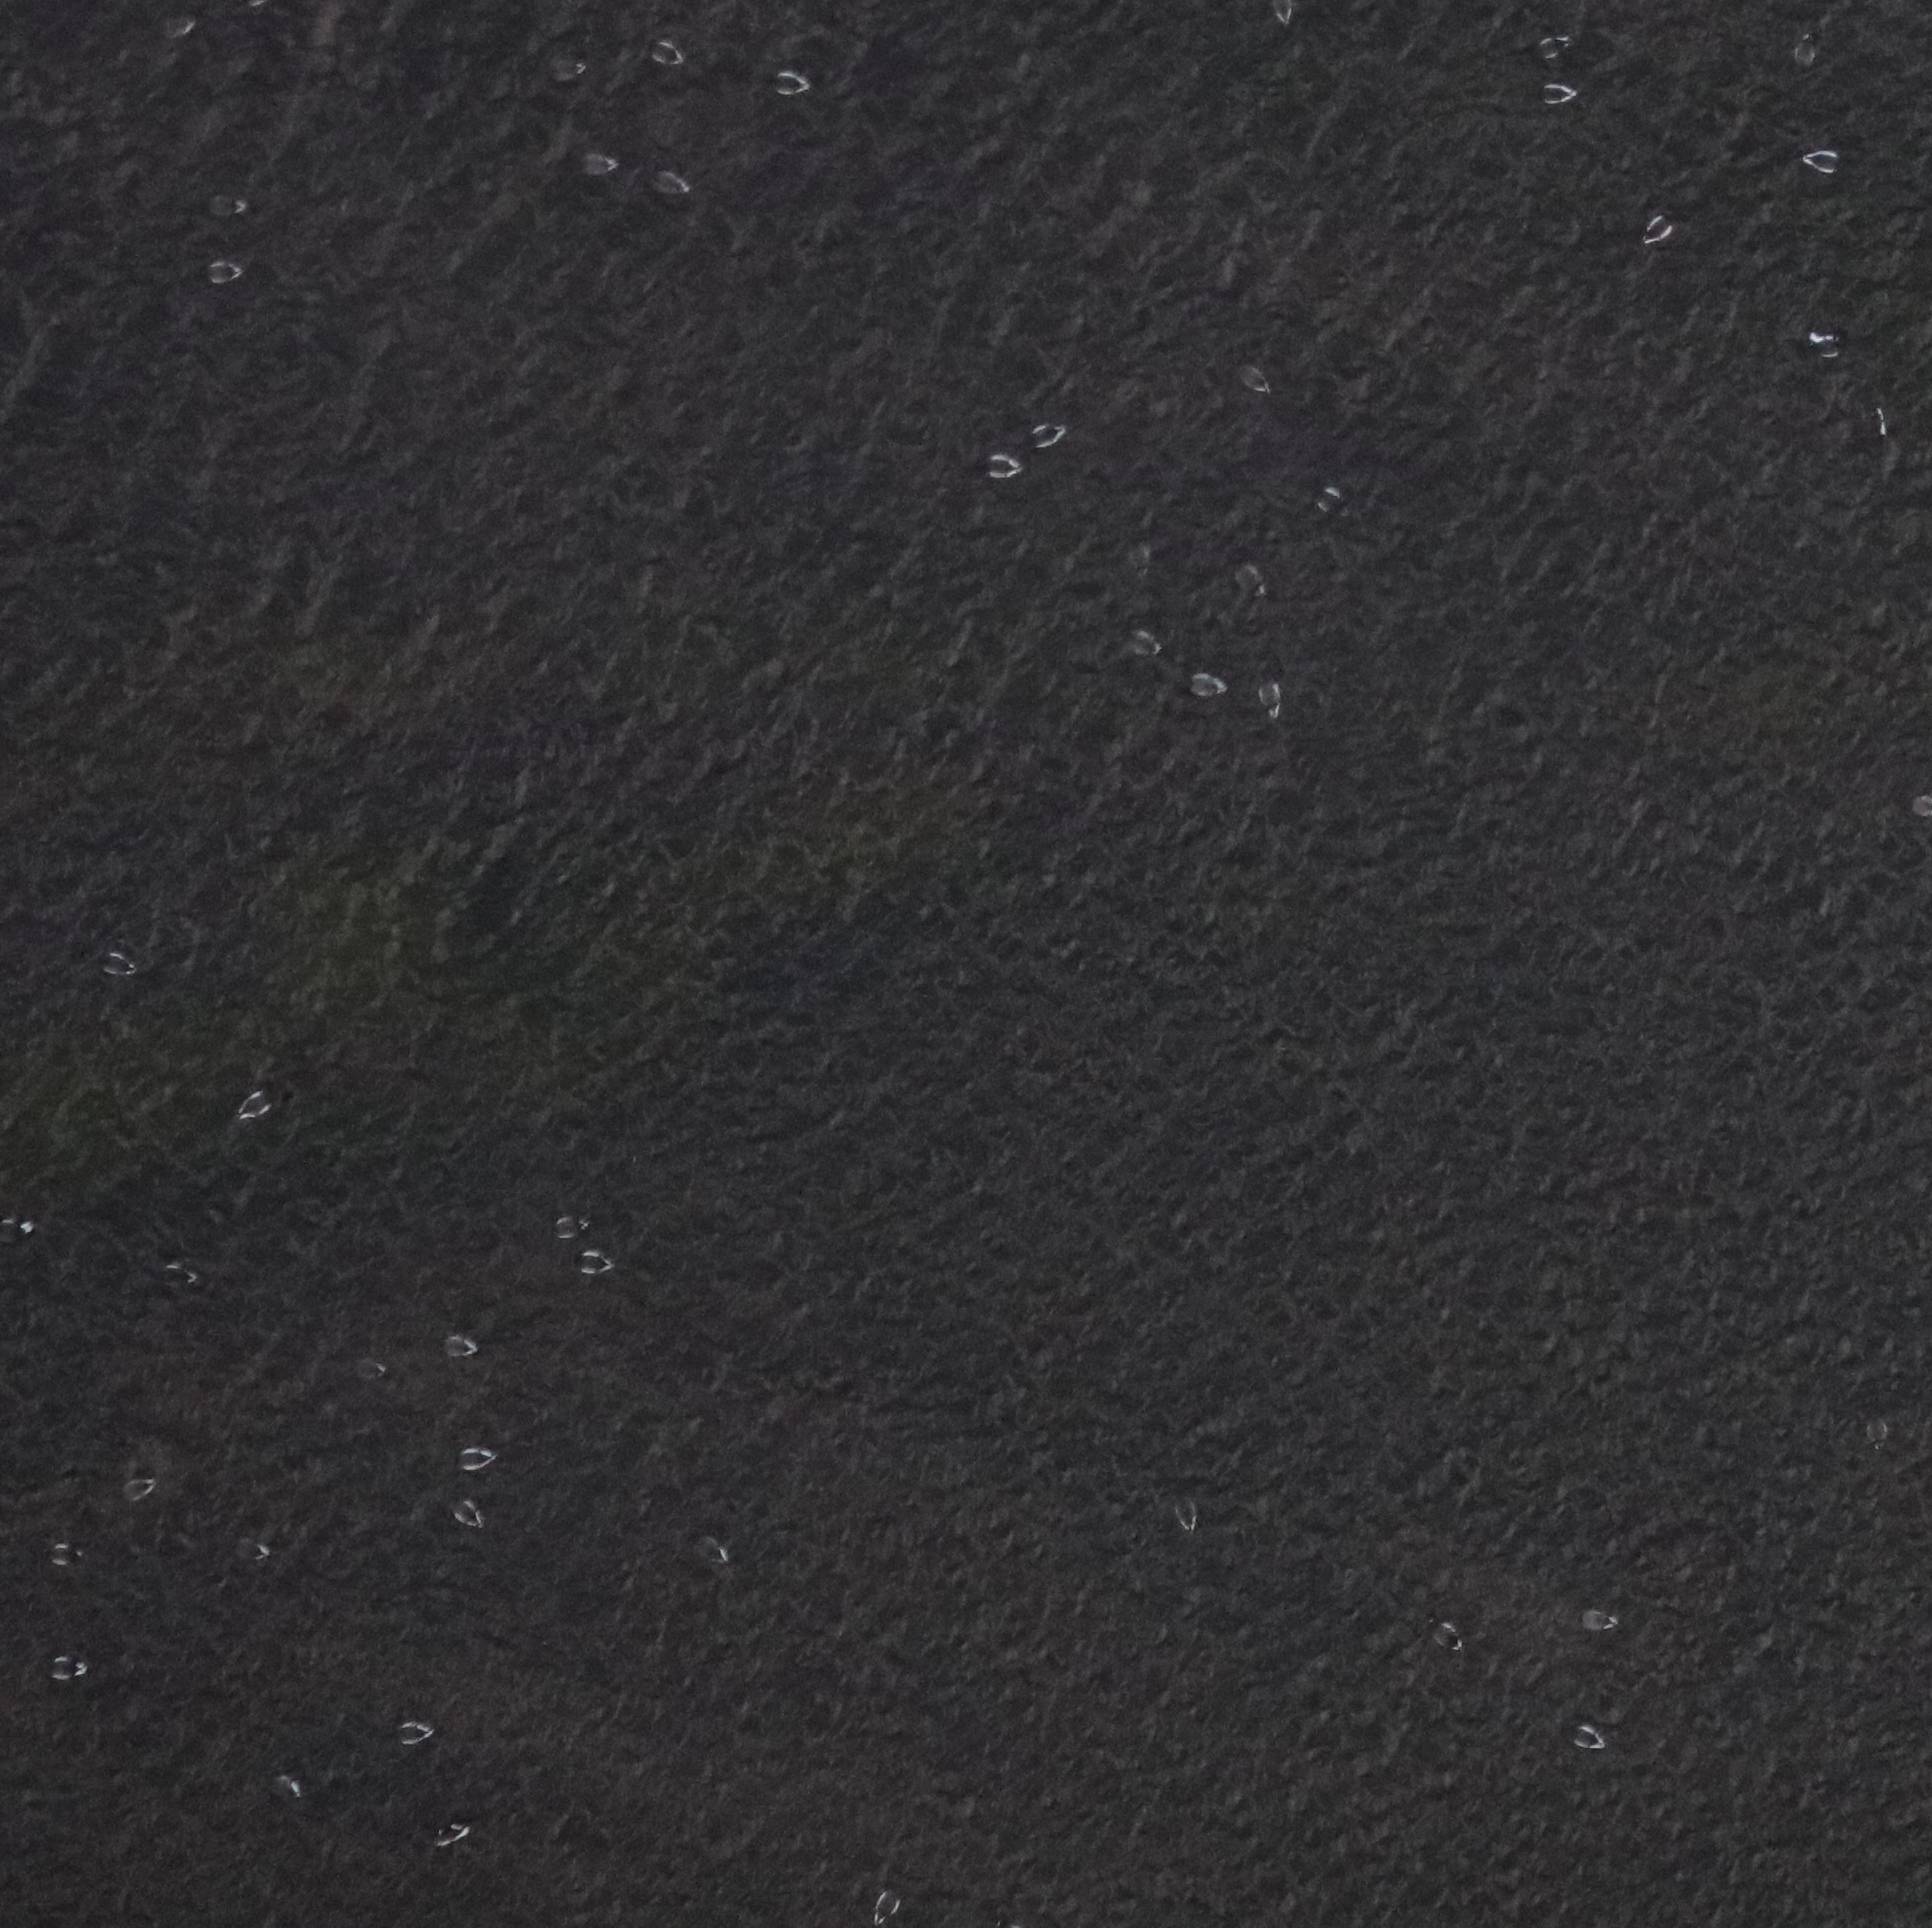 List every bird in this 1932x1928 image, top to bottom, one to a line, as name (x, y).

brant (1279, 6)
brant (178, 26)
brant (1549, 46)
brant (666, 52)
brant (1805, 52)
brant (566, 70)
brant (788, 81)
brant (1555, 96)
brant (1823, 160)
brant (599, 163)
brant (670, 183)
brant (223, 202)
brant (1659, 228)
brant (222, 271)
brant (1826, 343)
brant (1250, 376)
brant (1874, 413)
brant (1044, 436)
brant (1001, 468)
brant (1329, 500)
brant (1135, 555)
brant (1250, 581)
brant (1142, 643)
brant (1204, 685)
brant (1269, 695)
brant (1926, 806)
brant (118, 963)
brant (259, 1105)
brant (573, 1228)
brant (10, 1232)
brant (591, 1259)
brant (171, 1277)
brant (459, 1344)
brant (367, 1369)
brant (1877, 1434)
brant (475, 1458)
brant (137, 1487)
brant (467, 1512)
brant (1183, 1512)
brant (708, 1549)
brant (247, 1552)
brant (63, 1553)
brant (1596, 1619)
brant (1446, 1633)
brant (68, 1668)
brant (413, 1733)
brant (1587, 1736)
brant (285, 1787)
brant (451, 1835)
brant (890, 1903)